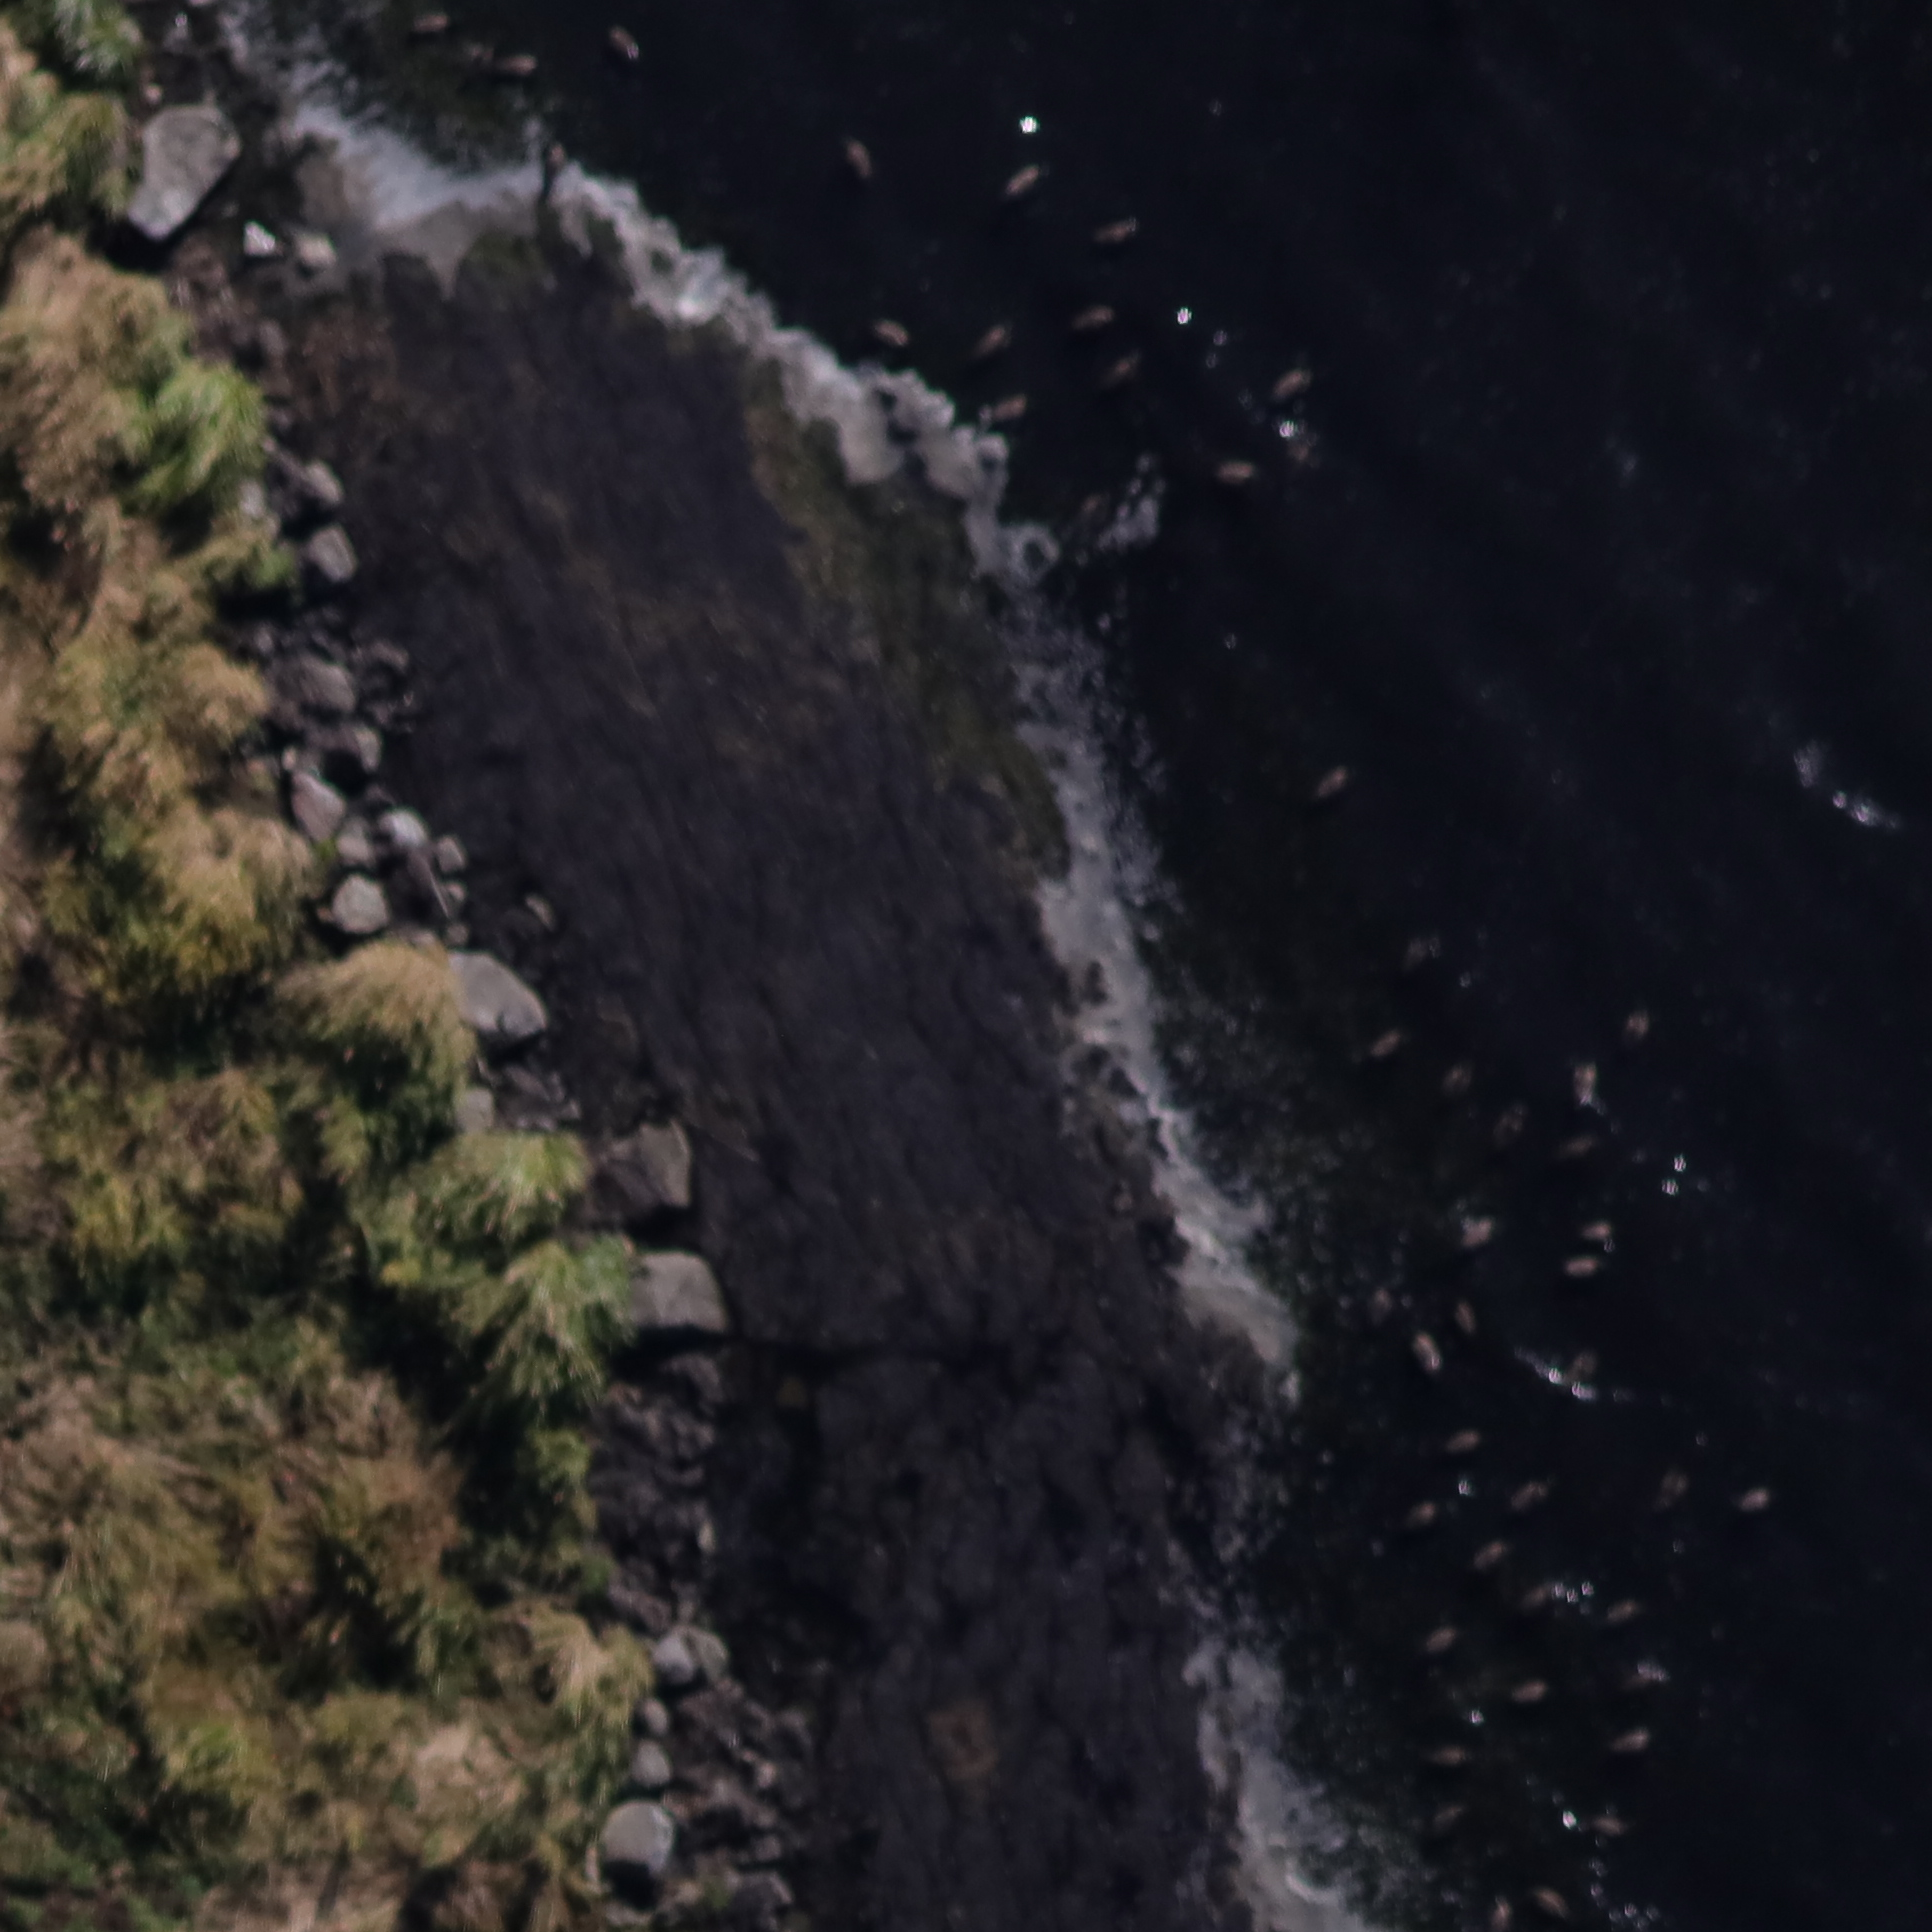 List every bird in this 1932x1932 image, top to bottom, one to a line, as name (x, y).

Canada goose (434, 24)
Canada goose (621, 42)
Canada goose (512, 67)
Canada goose (555, 157)
Canada goose (863, 159)
Canada goose (1024, 182)
Canada goose (1115, 235)
Canada goose (1095, 318)
Canada goose (895, 332)
Canada goose (995, 339)
Canada goose (1119, 372)
Canada goose (1291, 382)
Canada goose (1011, 411)
Canada goose (1303, 453)
Canada goose (1233, 473)
Canada goose (1094, 518)
Canada goose (1332, 788)
Canada goose (1415, 955)
Canada goose (1638, 1028)
Canada goose (1385, 1045)
Canada goose (1453, 1080)
Canada goose (1584, 1084)
Canada goose (1510, 1129)
Canada goose (1579, 1146)
Canada goose (1594, 1229)
Canada goose (1477, 1236)
Canada goose (1583, 1272)
Canada goose (1380, 1308)
Canada goose (1462, 1322)
Canada goose (1428, 1349)
Canada goose (1583, 1370)
Canada goose (1459, 1444)
Canada goose (1677, 1485)
Canada goose (1536, 1494)
Canada goose (1756, 1501)
Canada goose (1418, 1517)
Canada goose (1493, 1558)
Canada goose (1541, 1599)
Canada goose (1627, 1610)
Canada goose (1444, 1637)
Canada goose (1636, 1683)
Canada goose (1528, 1697)
Canada goose (1629, 1746)
Canada goose (1444, 1757)
Canada goose (1445, 1820)
Canada goose (1601, 1826)
Canada goose (1555, 1903)
Canada goose (1499, 1916)